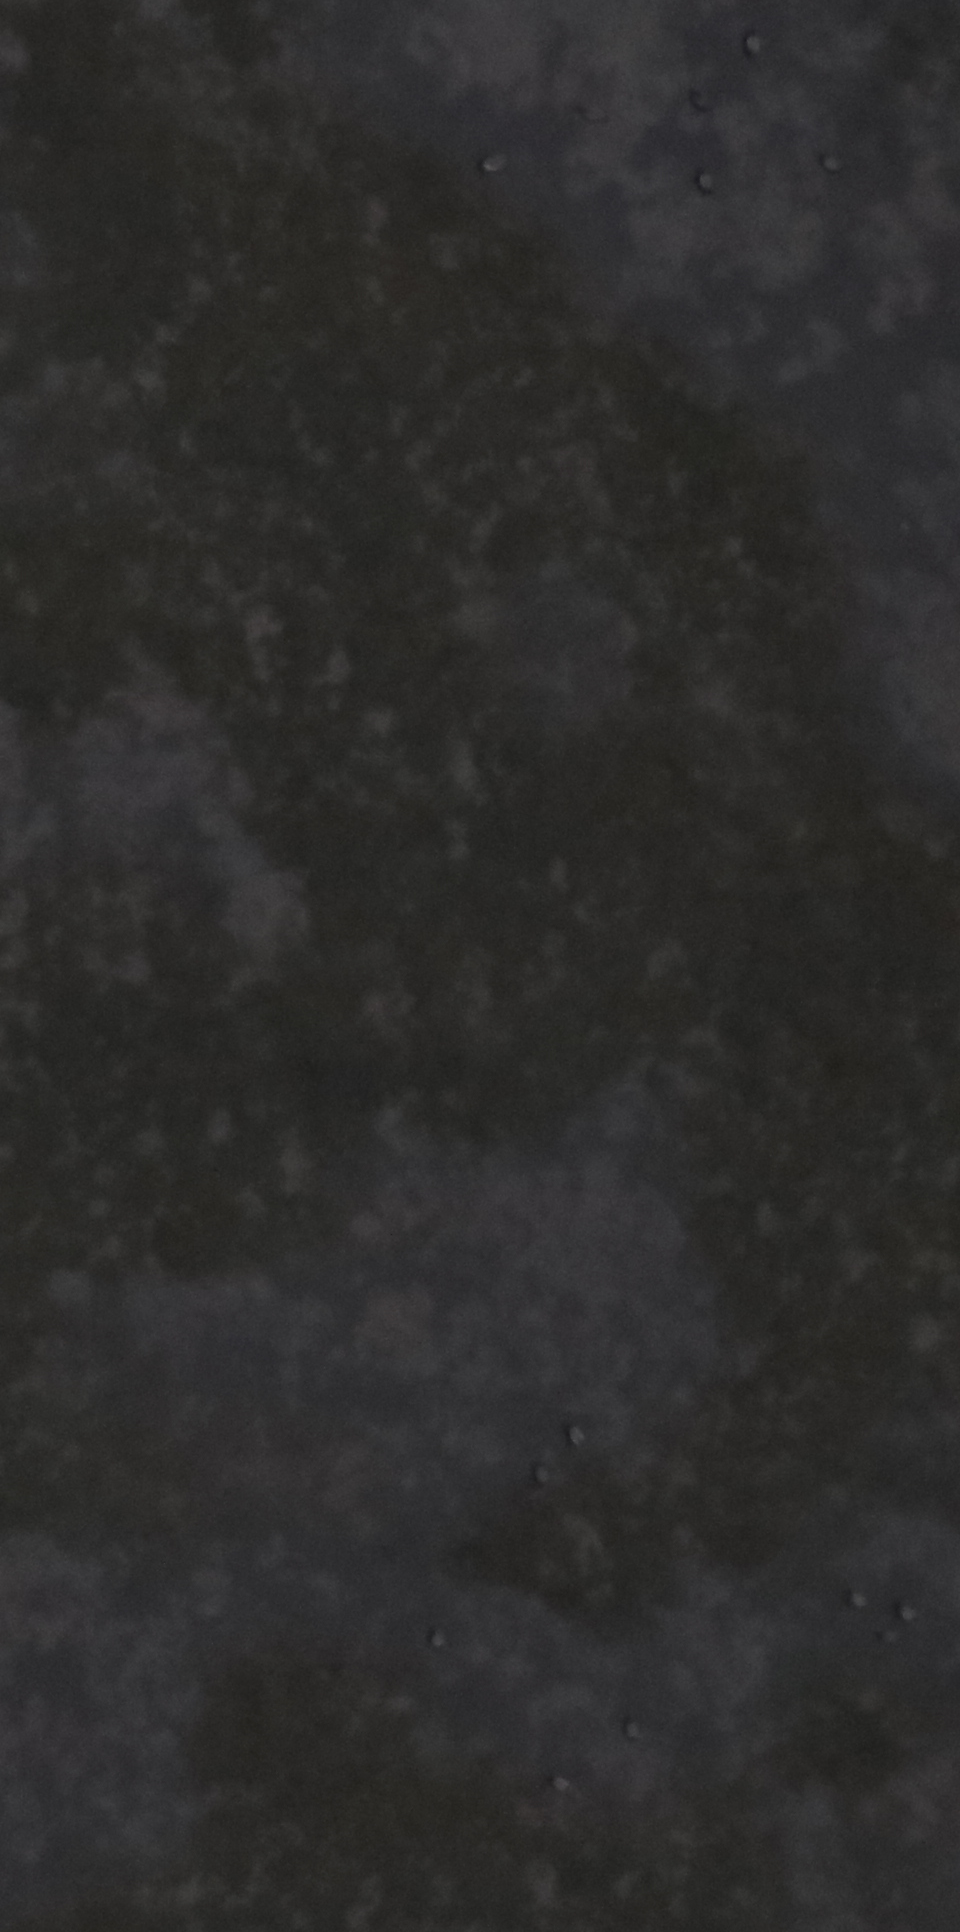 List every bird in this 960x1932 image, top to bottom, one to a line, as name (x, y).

Canada goose (750, 45)
Canada goose (697, 97)
Canada goose (597, 108)
Canada goose (830, 157)
Canada goose (495, 160)
Canada goose (717, 180)
Canada goose (569, 1433)
Canada goose (538, 1466)
Canada goose (853, 1587)
Canada goose (916, 1604)
Canada goose (892, 1634)
Canada goose (442, 1636)
Canada goose (621, 1727)
Canada goose (562, 1776)